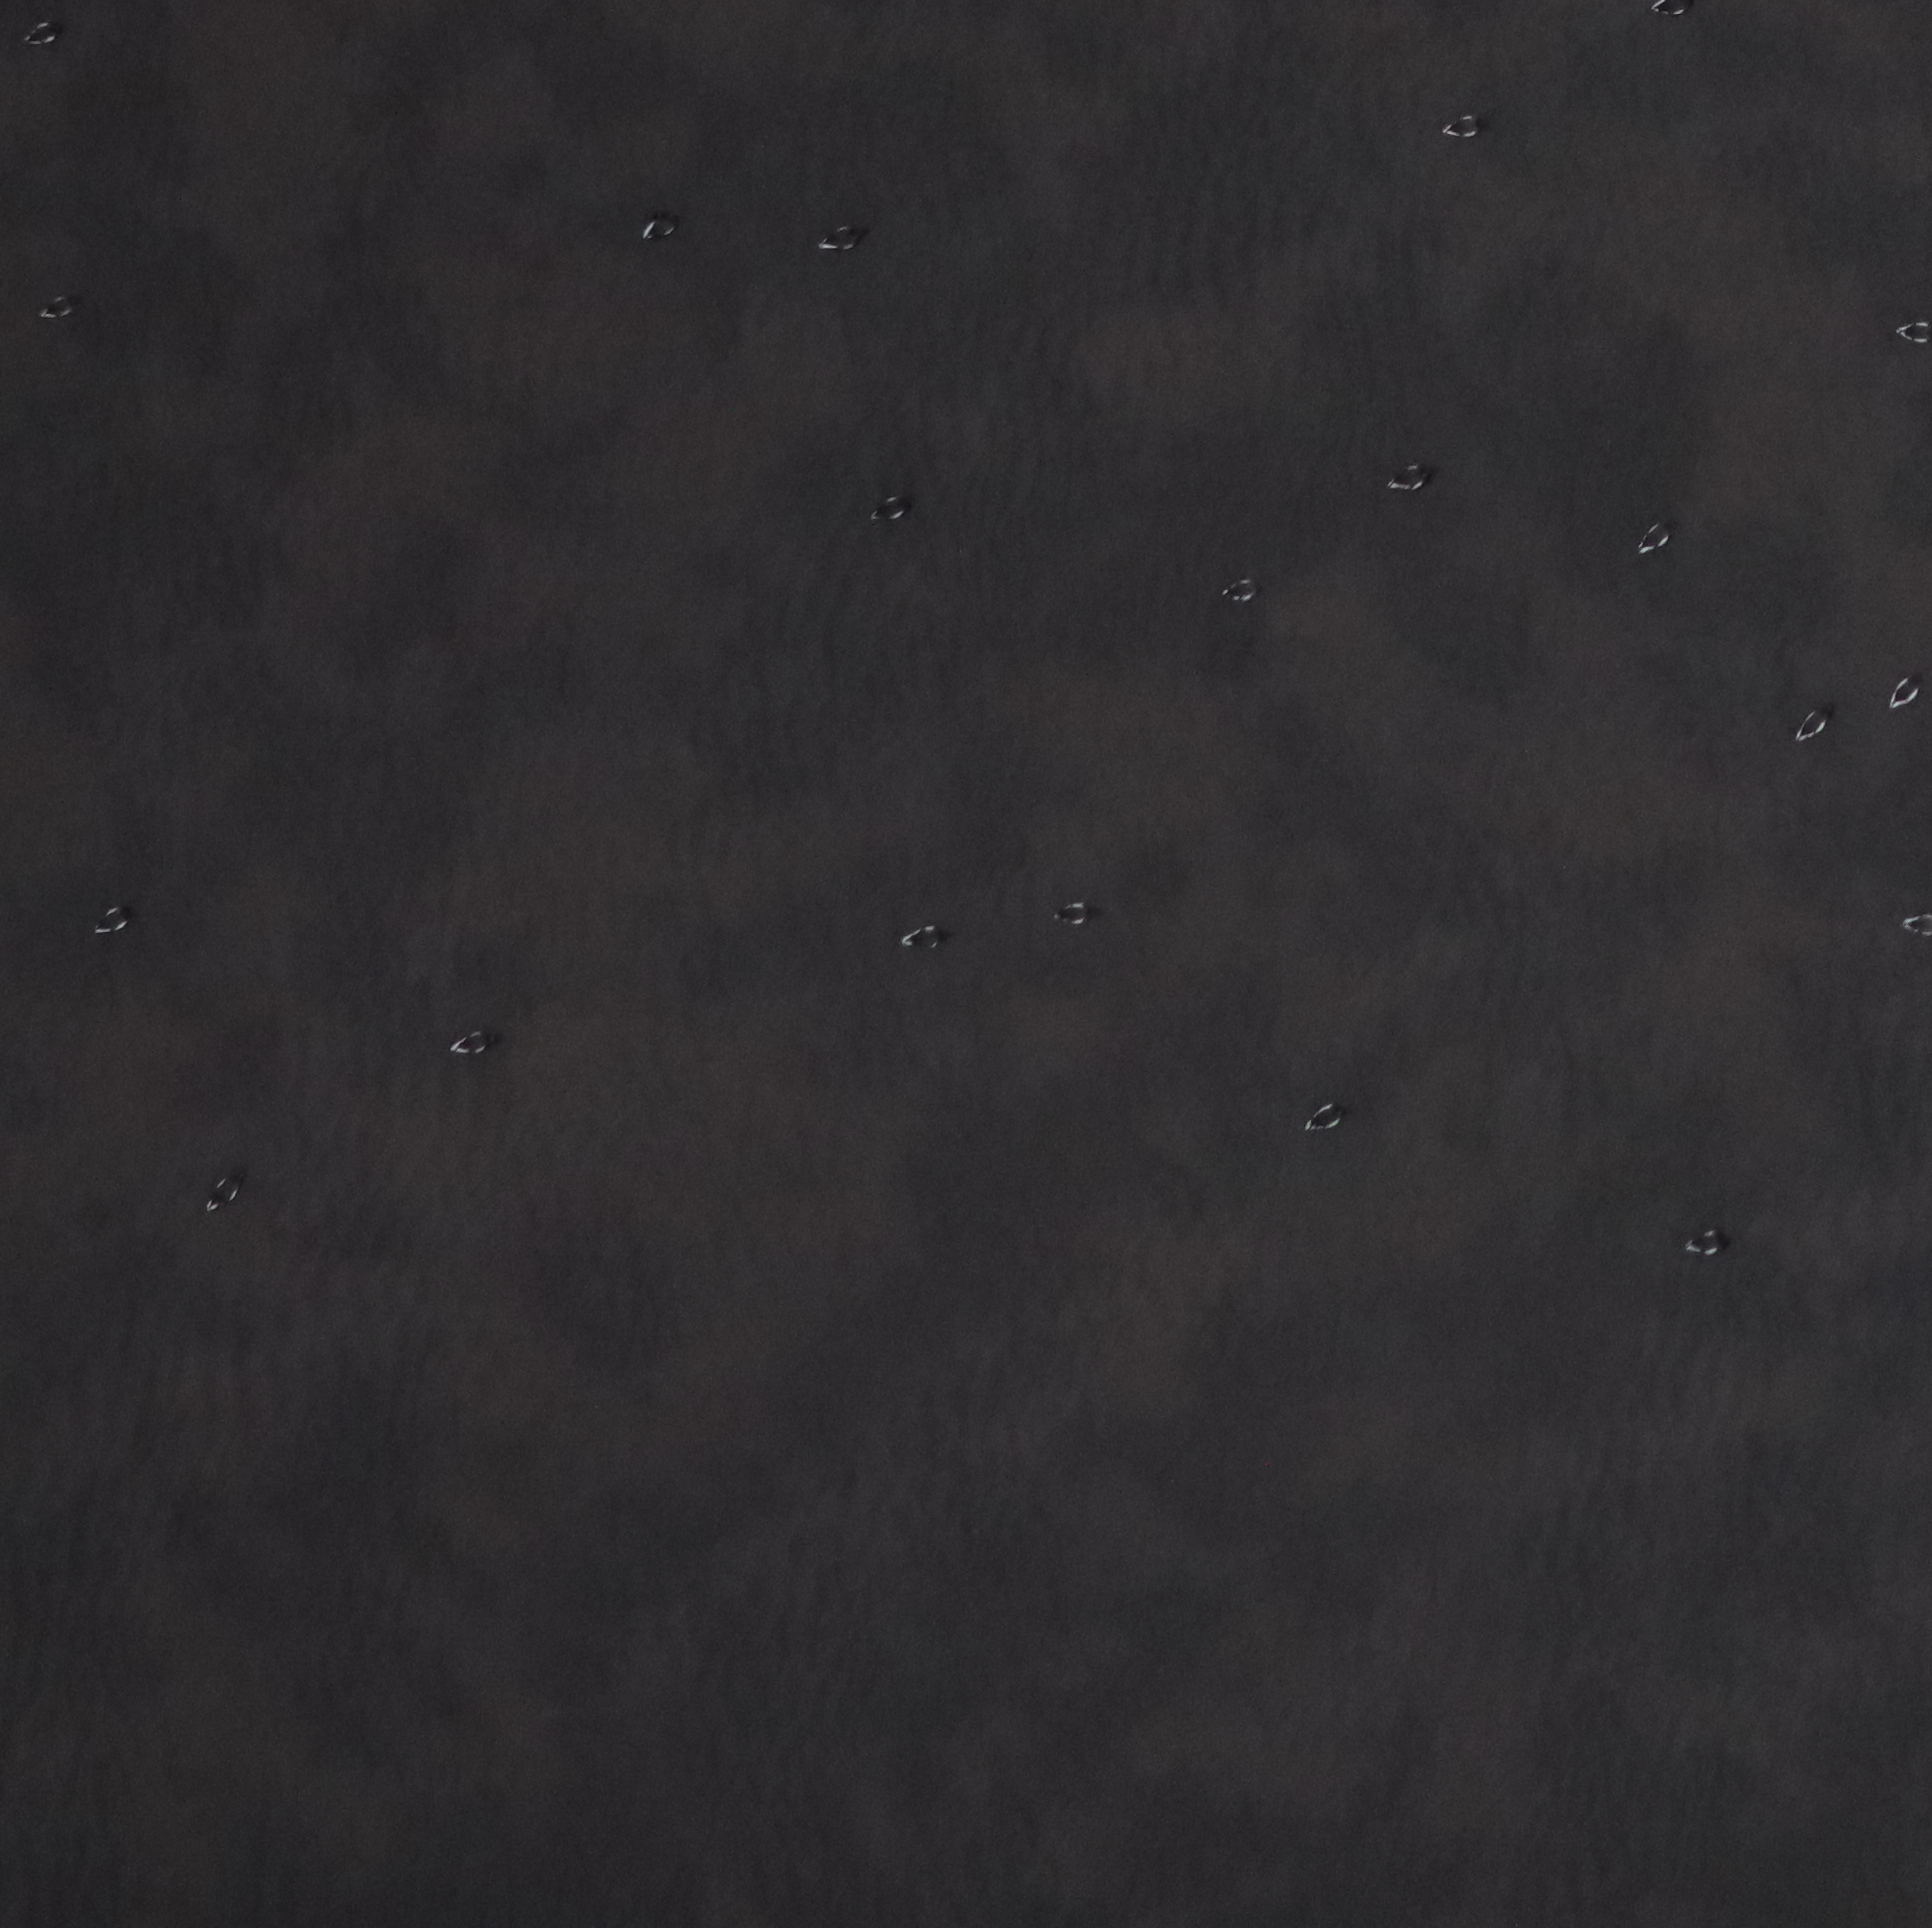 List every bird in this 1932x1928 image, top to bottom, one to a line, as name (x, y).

brant (1671, 4)
brant (41, 32)
brant (1462, 128)
brant (661, 227)
brant (842, 239)
brant (53, 307)
brant (1919, 332)
brant (1411, 479)
brant (893, 508)
brant (1655, 537)
brant (1243, 590)
brant (1904, 691)
brant (1813, 723)
brant (1075, 915)
brant (115, 919)
brant (1926, 925)
brant (923, 936)
brant (473, 1043)
brant (1325, 1116)
brant (222, 1192)
brant (1706, 1243)